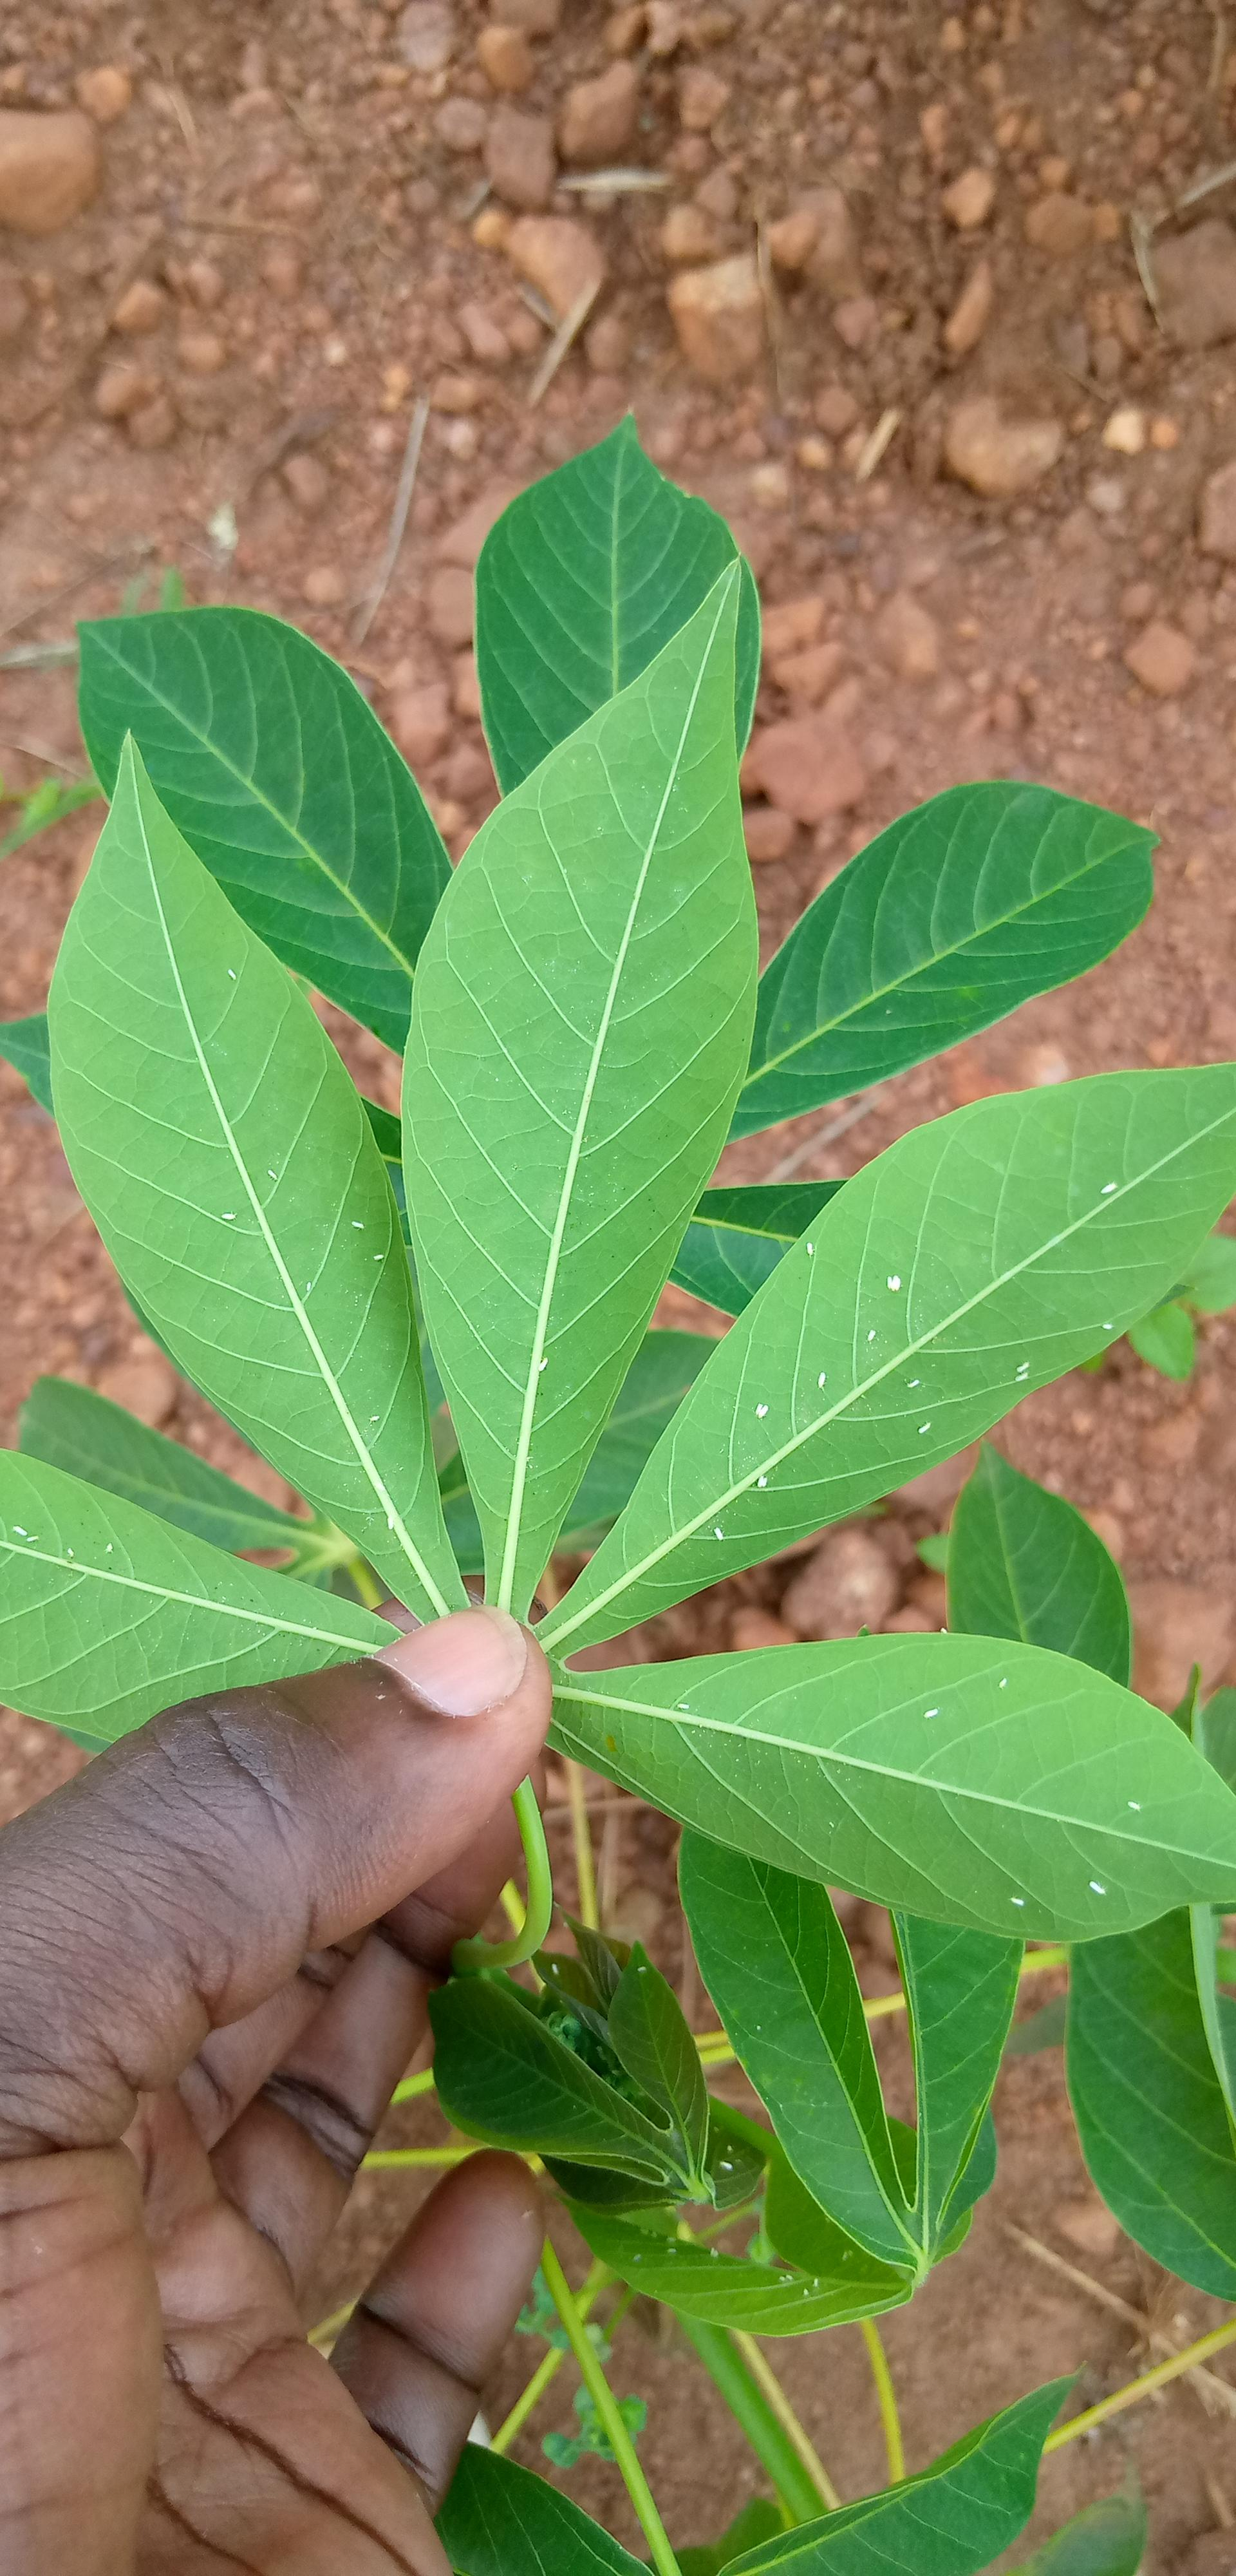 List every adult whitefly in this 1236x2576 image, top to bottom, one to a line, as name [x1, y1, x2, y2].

whitefly [226, 967, 239, 981]
whitefly [266, 1167, 279, 1182]
whitefly [1099, 1180, 1119, 1195]
whitefly [219, 1209, 238, 1222]
whitefly [348, 1218, 366, 1231]
whitefly [805, 1240, 817, 1258]
whitefly [371, 1253, 386, 1263]
whitefly [886, 1273, 892, 1291]
whitefly [892, 1273, 901, 1293]
whitefly [304, 1280, 313, 1294]
whitefly [1100, 1321, 1114, 1332]
whitefly [865, 1329, 879, 1343]
whitefly [537, 1354, 552, 1374]
whitefly [1015, 1359, 1032, 1373]
whitefly [816, 1370, 827, 1391]
whitefly [1013, 1372, 1031, 1383]
whitefly [903, 1379, 922, 1389]
whitefly [755, 1403, 763, 1414]
whitefly [758, 1404, 769, 1421]
whitefly [367, 1412, 382, 1424]
whitefly [917, 1420, 934, 1435]
whitefly [757, 1474, 768, 1490]
whitefly [386, 1514, 395, 1531]
whitefly [10, 1524, 29, 1537]
whitefly [713, 1524, 725, 1541]
whitefly [24, 1535, 41, 1544]
whitefly [103, 1541, 115, 1555]
whitefly [66, 1546, 77, 1560]
whitefly [997, 1675, 1008, 1690]
whitefly [675, 1701, 691, 1711]
whitefly [921, 1707, 940, 1720]
whitefly [1125, 1797, 1143, 1814]
whitefly [1087, 1879, 1108, 1896]
whitefly [1007, 1895, 1024, 1909]
whitefly [550, 1962, 560, 1976]
whitefly [635, 1963, 647, 1975]
whitefly [718, 2158, 734, 2173]